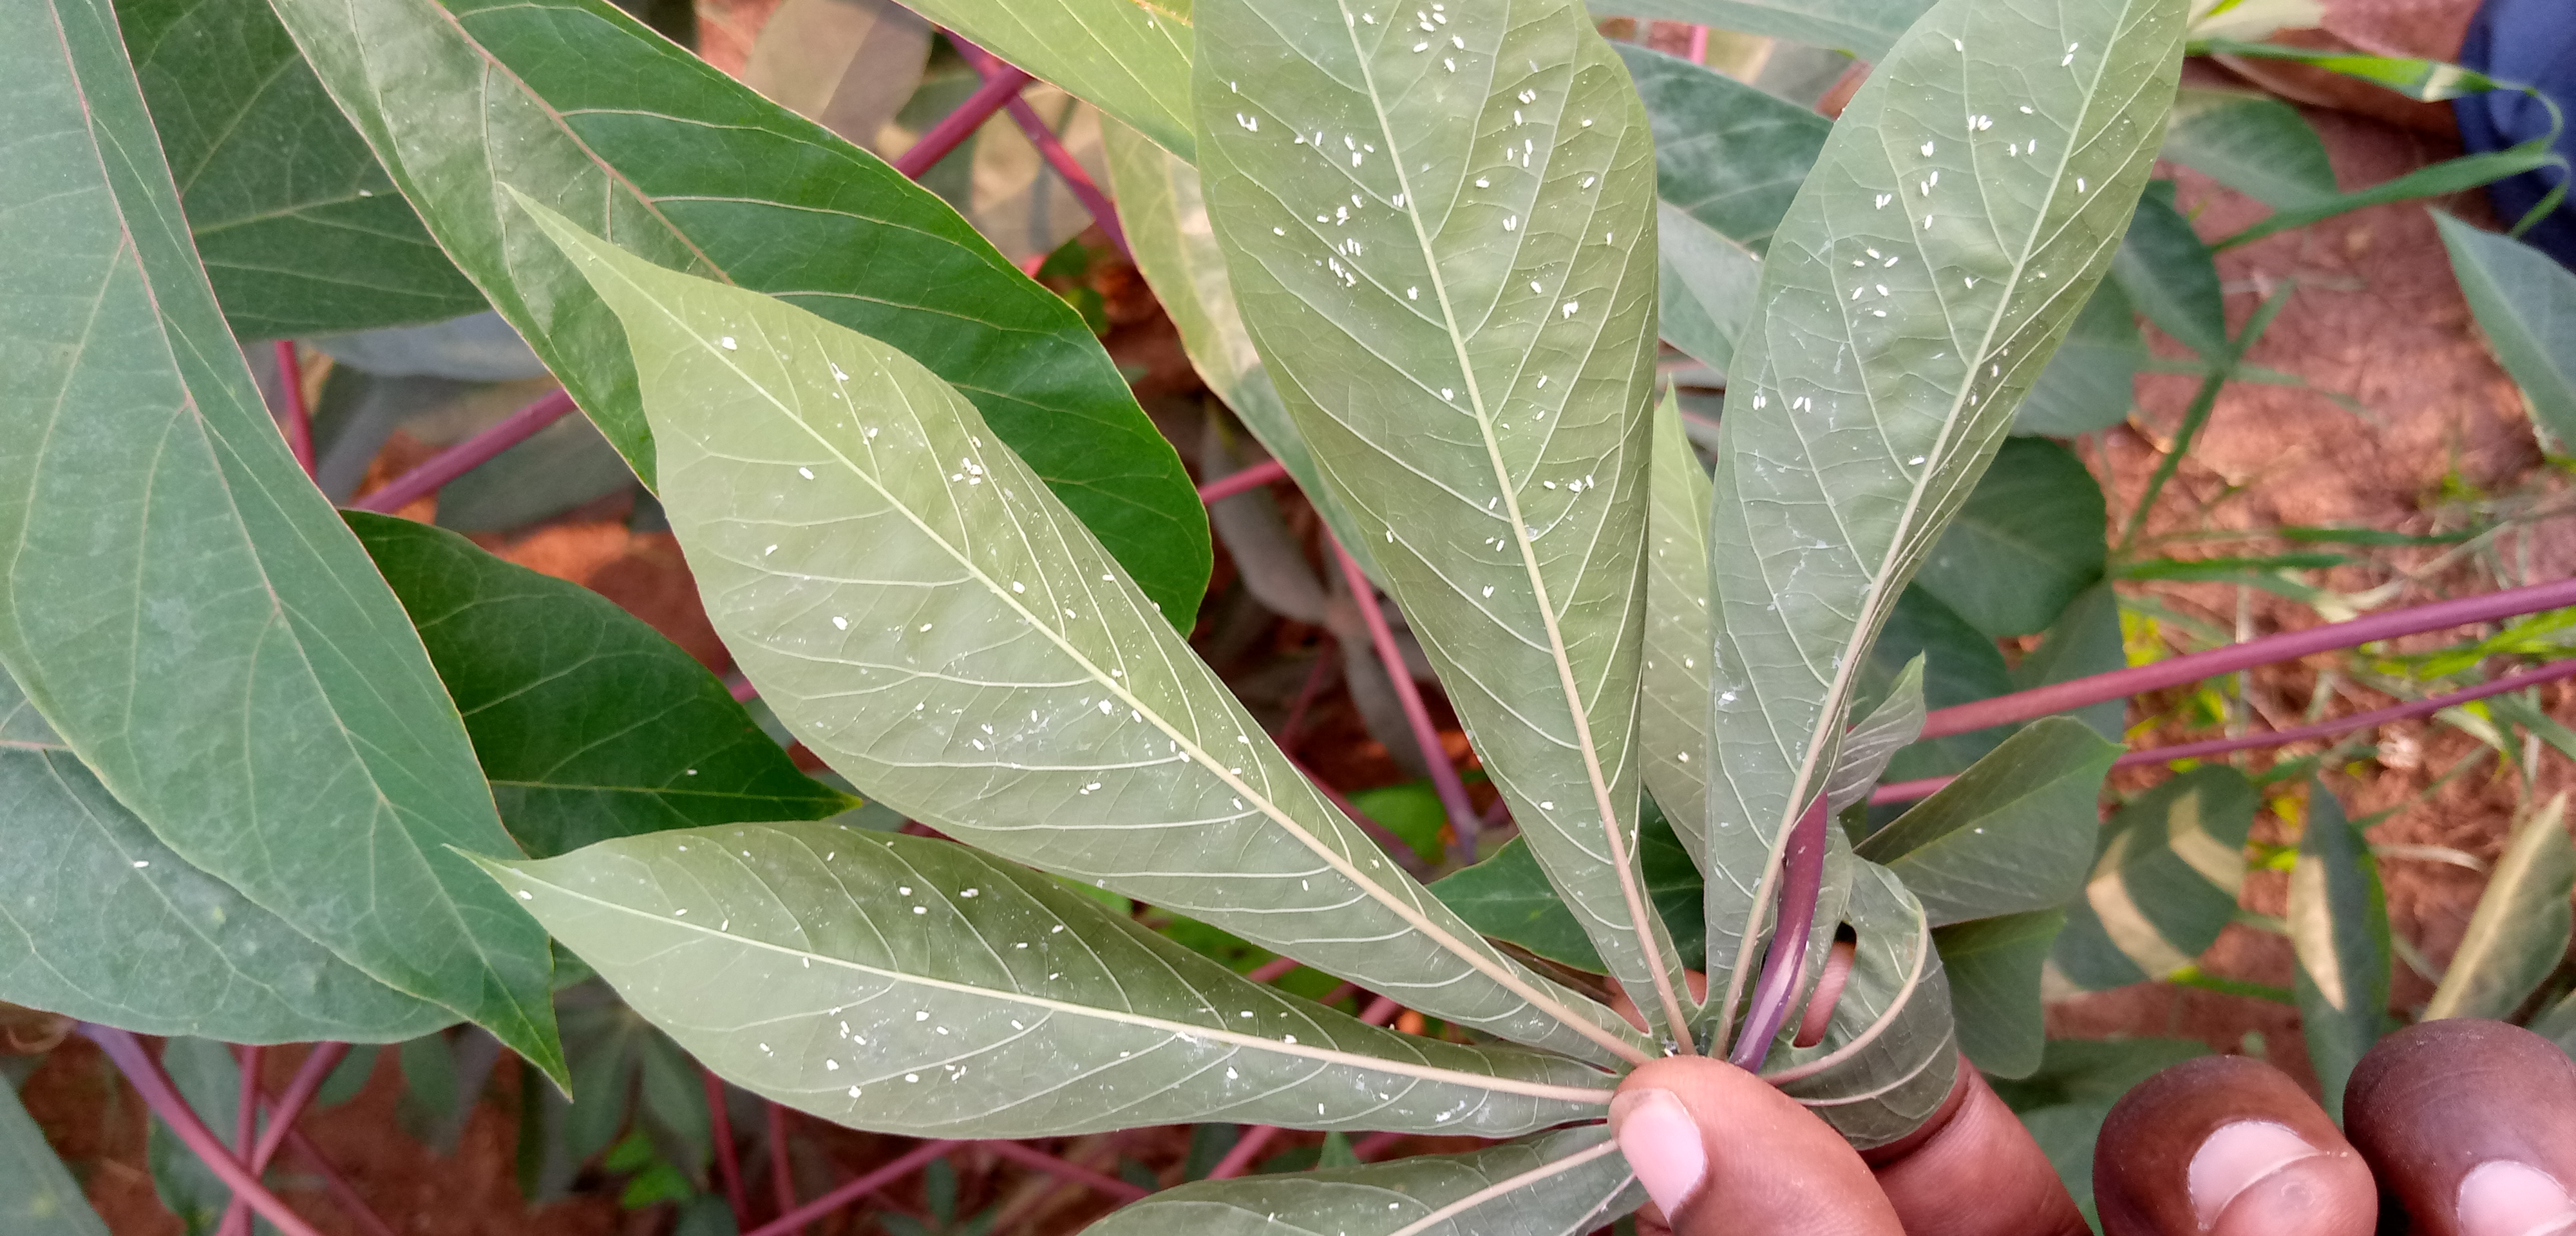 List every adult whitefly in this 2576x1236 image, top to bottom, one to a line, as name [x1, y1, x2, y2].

whitefly [1431, 3, 1445, 11]
whitefly [1415, 9, 1429, 22]
whitefly [1361, 11, 1376, 26]
whitefly [1348, 12, 1356, 28]
whitefly [1432, 12, 1446, 26]
whitefly [1144, 19, 1155, 32]
whitefly [1419, 20, 1435, 35]
whitefly [1451, 32, 1466, 51]
whitefly [1953, 37, 1964, 52]
whitefly [1411, 41, 1430, 54]
whitefly [2067, 41, 2079, 54]
whitefly [2060, 53, 2074, 68]
whitefly [1443, 57, 1457, 75]
whitefly [1228, 79, 1239, 96]
whitefly [1526, 88, 1538, 102]
whitefly [1516, 92, 1531, 106]
whitefly [2018, 104, 2034, 116]
whitefly [1513, 109, 1524, 129]
whitefly [1235, 111, 1245, 129]
whitefly [1967, 112, 1976, 133]
whitefly [1977, 114, 1988, 128]
whitefly [1249, 117, 1260, 133]
whitefly [1580, 117, 1594, 129]
whitefly [1980, 120, 1993, 133]
whitefly [1245, 123, 1252, 133]
whitefly [1313, 129, 1324, 148]
whitefly [1292, 135, 1305, 145]
whitefly [1343, 135, 1355, 151]
whitefly [1926, 138, 1935, 158]
whitefly [2026, 138, 2038, 156]
whitefly [1920, 141, 1926, 159]
whitefly [2007, 141, 2018, 160]
whitefly [1363, 142, 1376, 154]
whitefly [1504, 145, 1516, 163]
whitefly [1351, 151, 1357, 171]
whitefly [1521, 151, 1531, 169]
whitefly [1357, 152, 1363, 167]
whitefly [1929, 168, 1940, 189]
whitefly [1580, 173, 1597, 191]
whitefly [2074, 176, 2087, 196]
whitefly [1473, 176, 1492, 191]
whitefly [1920, 180, 1930, 198]
whitefly [1398, 191, 1406, 210]
whitefly [1875, 191, 1882, 211]
whitefly [1882, 192, 1894, 207]
whitefly [1350, 193, 1363, 208]
whitefly [1392, 194, 1398, 206]
whitefly [1336, 204, 1348, 212]
whitefly [1335, 212, 1349, 218]
whitefly [1922, 212, 1934, 231]
whitefly [1510, 213, 1520, 232]
whitefly [1314, 214, 1331, 223]
whitefly [1337, 217, 1346, 227]
whitefly [1501, 218, 1510, 233]
whitefly [1271, 226, 1286, 238]
whitefly [1602, 229, 1618, 247]
whitefly [1345, 236, 1356, 256]
whitefly [1354, 240, 1364, 257]
whitefly [1337, 242, 1348, 257]
whitefly [1864, 247, 1880, 260]
whitefly [1747, 250, 1761, 264]
whitefly [1327, 255, 1334, 272]
whitefly [1884, 256, 1900, 270]
whitefly [1851, 259, 1866, 269]
whitefly [1333, 263, 1344, 279]
whitefly [2035, 270, 2050, 281]
whitefly [1345, 272, 1357, 286]
whitefly [1962, 276, 1975, 290]
whitefly [1528, 278, 1544, 296]
whitefly [1874, 281, 1889, 297]
whitefly [1848, 284, 1863, 303]
whitefly [1405, 285, 1421, 303]
whitefly [1568, 299, 1581, 315]
whitefly [1560, 301, 1569, 321]
whitefly [1872, 308, 1888, 319]
whitefly [723, 335, 737, 343]
whitefly [721, 342, 739, 353]
whitefly [2000, 347, 2010, 359]
whitefly [827, 359, 854, 386]
whitefly [1991, 363, 2001, 380]
whitefly [1535, 372, 1551, 392]
whitefly [1437, 385, 1452, 402]
whitefly [1446, 388, 1455, 399]
whitefly [1969, 393, 1980, 407]
whitefly [1759, 394, 1768, 409]
whitefly [1792, 394, 1804, 413]
whitefly [1752, 395, 1759, 413]
whitefly [1804, 395, 1812, 415]
whitefly [1534, 409, 1547, 422]
whitefly [866, 424, 882, 438]
whitefly [971, 433, 985, 450]
whitefly [961, 455, 972, 472]
whitefly [1906, 456, 1927, 466]
whitefly [971, 463, 984, 469]
whitefly [797, 465, 816, 483]
whitefly [970, 469, 985, 476]
whitefly [1584, 470, 1598, 493]
whitefly [950, 471, 964, 483]
whitefly [967, 476, 985, 487]
whitefly [1540, 478, 1558, 492]
whitefly [1574, 478, 1584, 487]
whitefly [1567, 483, 1581, 496]
whitefly [1486, 493, 1499, 512]
whitefly [1383, 527, 1400, 547]
whitefly [1662, 536, 1672, 545]
whitefly [1483, 537, 1497, 545]
whitefly [1494, 538, 1508, 552]
whitefly [762, 543, 783, 558]
whitefly [1658, 548, 1665, 559]
whitefly [1099, 572, 1118, 584]
whitefly [1007, 576, 1028, 597]
whitefly [1482, 585, 1489, 598]
whitefly [1486, 585, 1495, 601]
whitefly [1696, 595, 1707, 609]
whitefly [1061, 606, 1079, 622]
whitefly [831, 612, 851, 632]
whitefly [916, 622, 936, 637]
whitefly [1684, 656, 1689, 670]
whitefly [1646, 659, 1656, 671]
whitefly [1689, 660, 1694, 670]
whitefly [1108, 667, 1126, 680]
whitefly [1718, 690, 1736, 703]
whitefly [1103, 698, 1113, 711]
whitefly [913, 700, 929, 714]
whitefly [1098, 700, 1110, 716]
whitefly [1028, 707, 1043, 724]
whitefly [1128, 708, 1144, 724]
whitefly [980, 722, 995, 736]
whitefly [1235, 732, 1251, 746]
whitefly [1167, 736, 1181, 754]
whitefly [970, 737, 989, 753]
whitefly [1178, 748, 1191, 765]
whitefly [1680, 751, 1689, 761]
whitefly [1677, 754, 1687, 763]
whitefly [1228, 765, 1244, 778]
whitefly [685, 767, 699, 776]
whitefly [1083, 782, 1103, 792]
whitefly [1077, 787, 1091, 796]
whitefly [1229, 795, 1245, 816]
whitefly [1537, 798, 1558, 813]
whitefly [1973, 826, 1983, 836]
whitefly [1628, 828, 1639, 843]
whitefly [885, 839, 898, 851]
whitefly [824, 849, 842, 865]
whitefly [1369, 856, 1383, 871]
whitefly [129, 856, 151, 870]
whitefly [1299, 877, 1314, 893]
whitefly [895, 883, 914, 901]
whitefly [516, 886, 534, 903]
whitefly [967, 887, 981, 897]
whitefly [959, 890, 972, 900]
whitefly [911, 904, 929, 915]
whitefly [673, 906, 689, 917]
whitefly [719, 915, 731, 933]
whitefly [1048, 922, 1065, 935]
whitefly [1804, 939, 1811, 952]
whitefly [1014, 940, 1030, 951]
whitefly [800, 953, 815, 970]
whitefly [1046, 969, 1061, 984]
whitefly [912, 1007, 933, 1024]
whitefly [1238, 1007, 1256, 1022]
whitefly [1278, 1009, 1289, 1020]
whitefly [1007, 1016, 1028, 1033]
whitefly [840, 1018, 851, 1034]
whitefly [1387, 1022, 1397, 1032]
whitefly [935, 1024, 951, 1037]
whitefly [838, 1028, 849, 1040]
whitefly [851, 1033, 869, 1048]
whitefly [1283, 1033, 1296, 1039]
whitefly [1284, 1038, 1300, 1044]
whitefly [757, 1040, 771, 1055]
whitefly [1661, 1046, 1678, 1059]
whitefly [1118, 1047, 1134, 1060]
whitefly [824, 1057, 843, 1076]
whitefly [943, 1062, 956, 1074]
whitefly [1222, 1062, 1243, 1082]
whitefly [961, 1063, 970, 1077]
whitefly [949, 1071, 960, 1082]
whitefly [904, 1072, 920, 1084]
whitefly [844, 1084, 865, 1103]
whitefly [1377, 1087, 1391, 1105]
whitefly [1316, 1100, 1328, 1118]
whitefly [1387, 1200, 1402, 1211]
whitefly [1265, 1211, 1275, 1225]